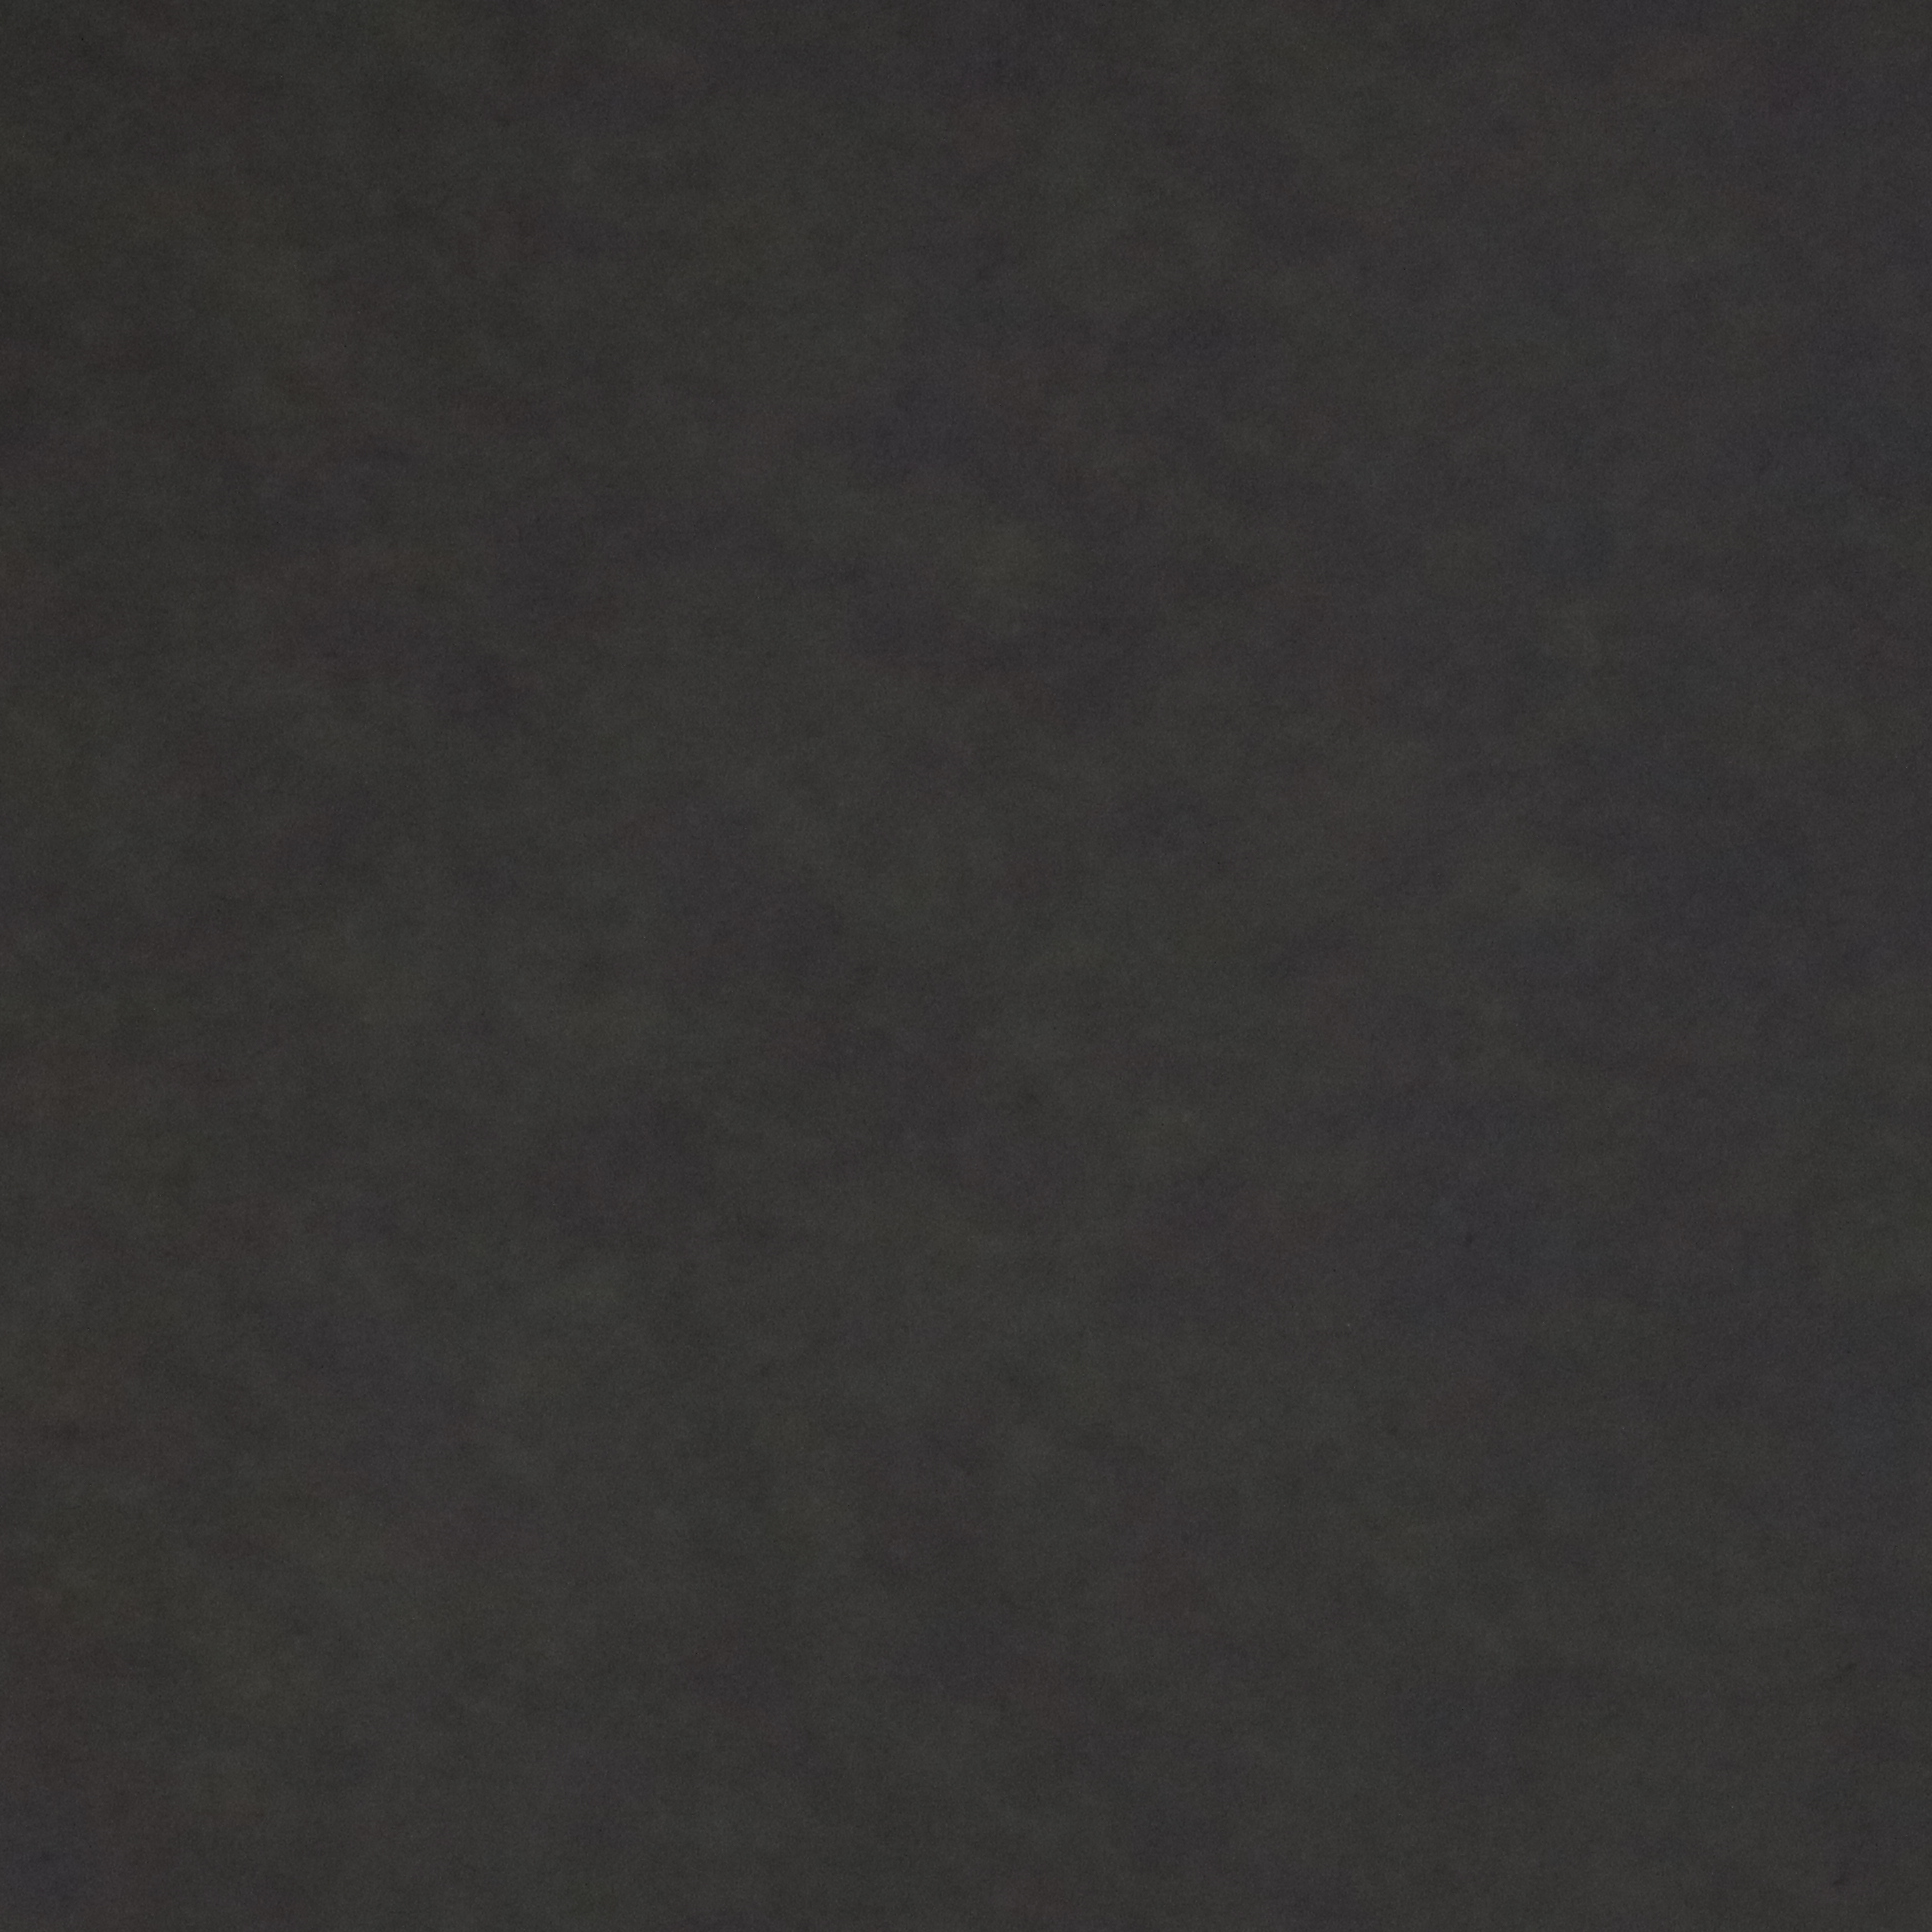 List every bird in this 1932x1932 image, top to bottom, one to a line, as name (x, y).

None